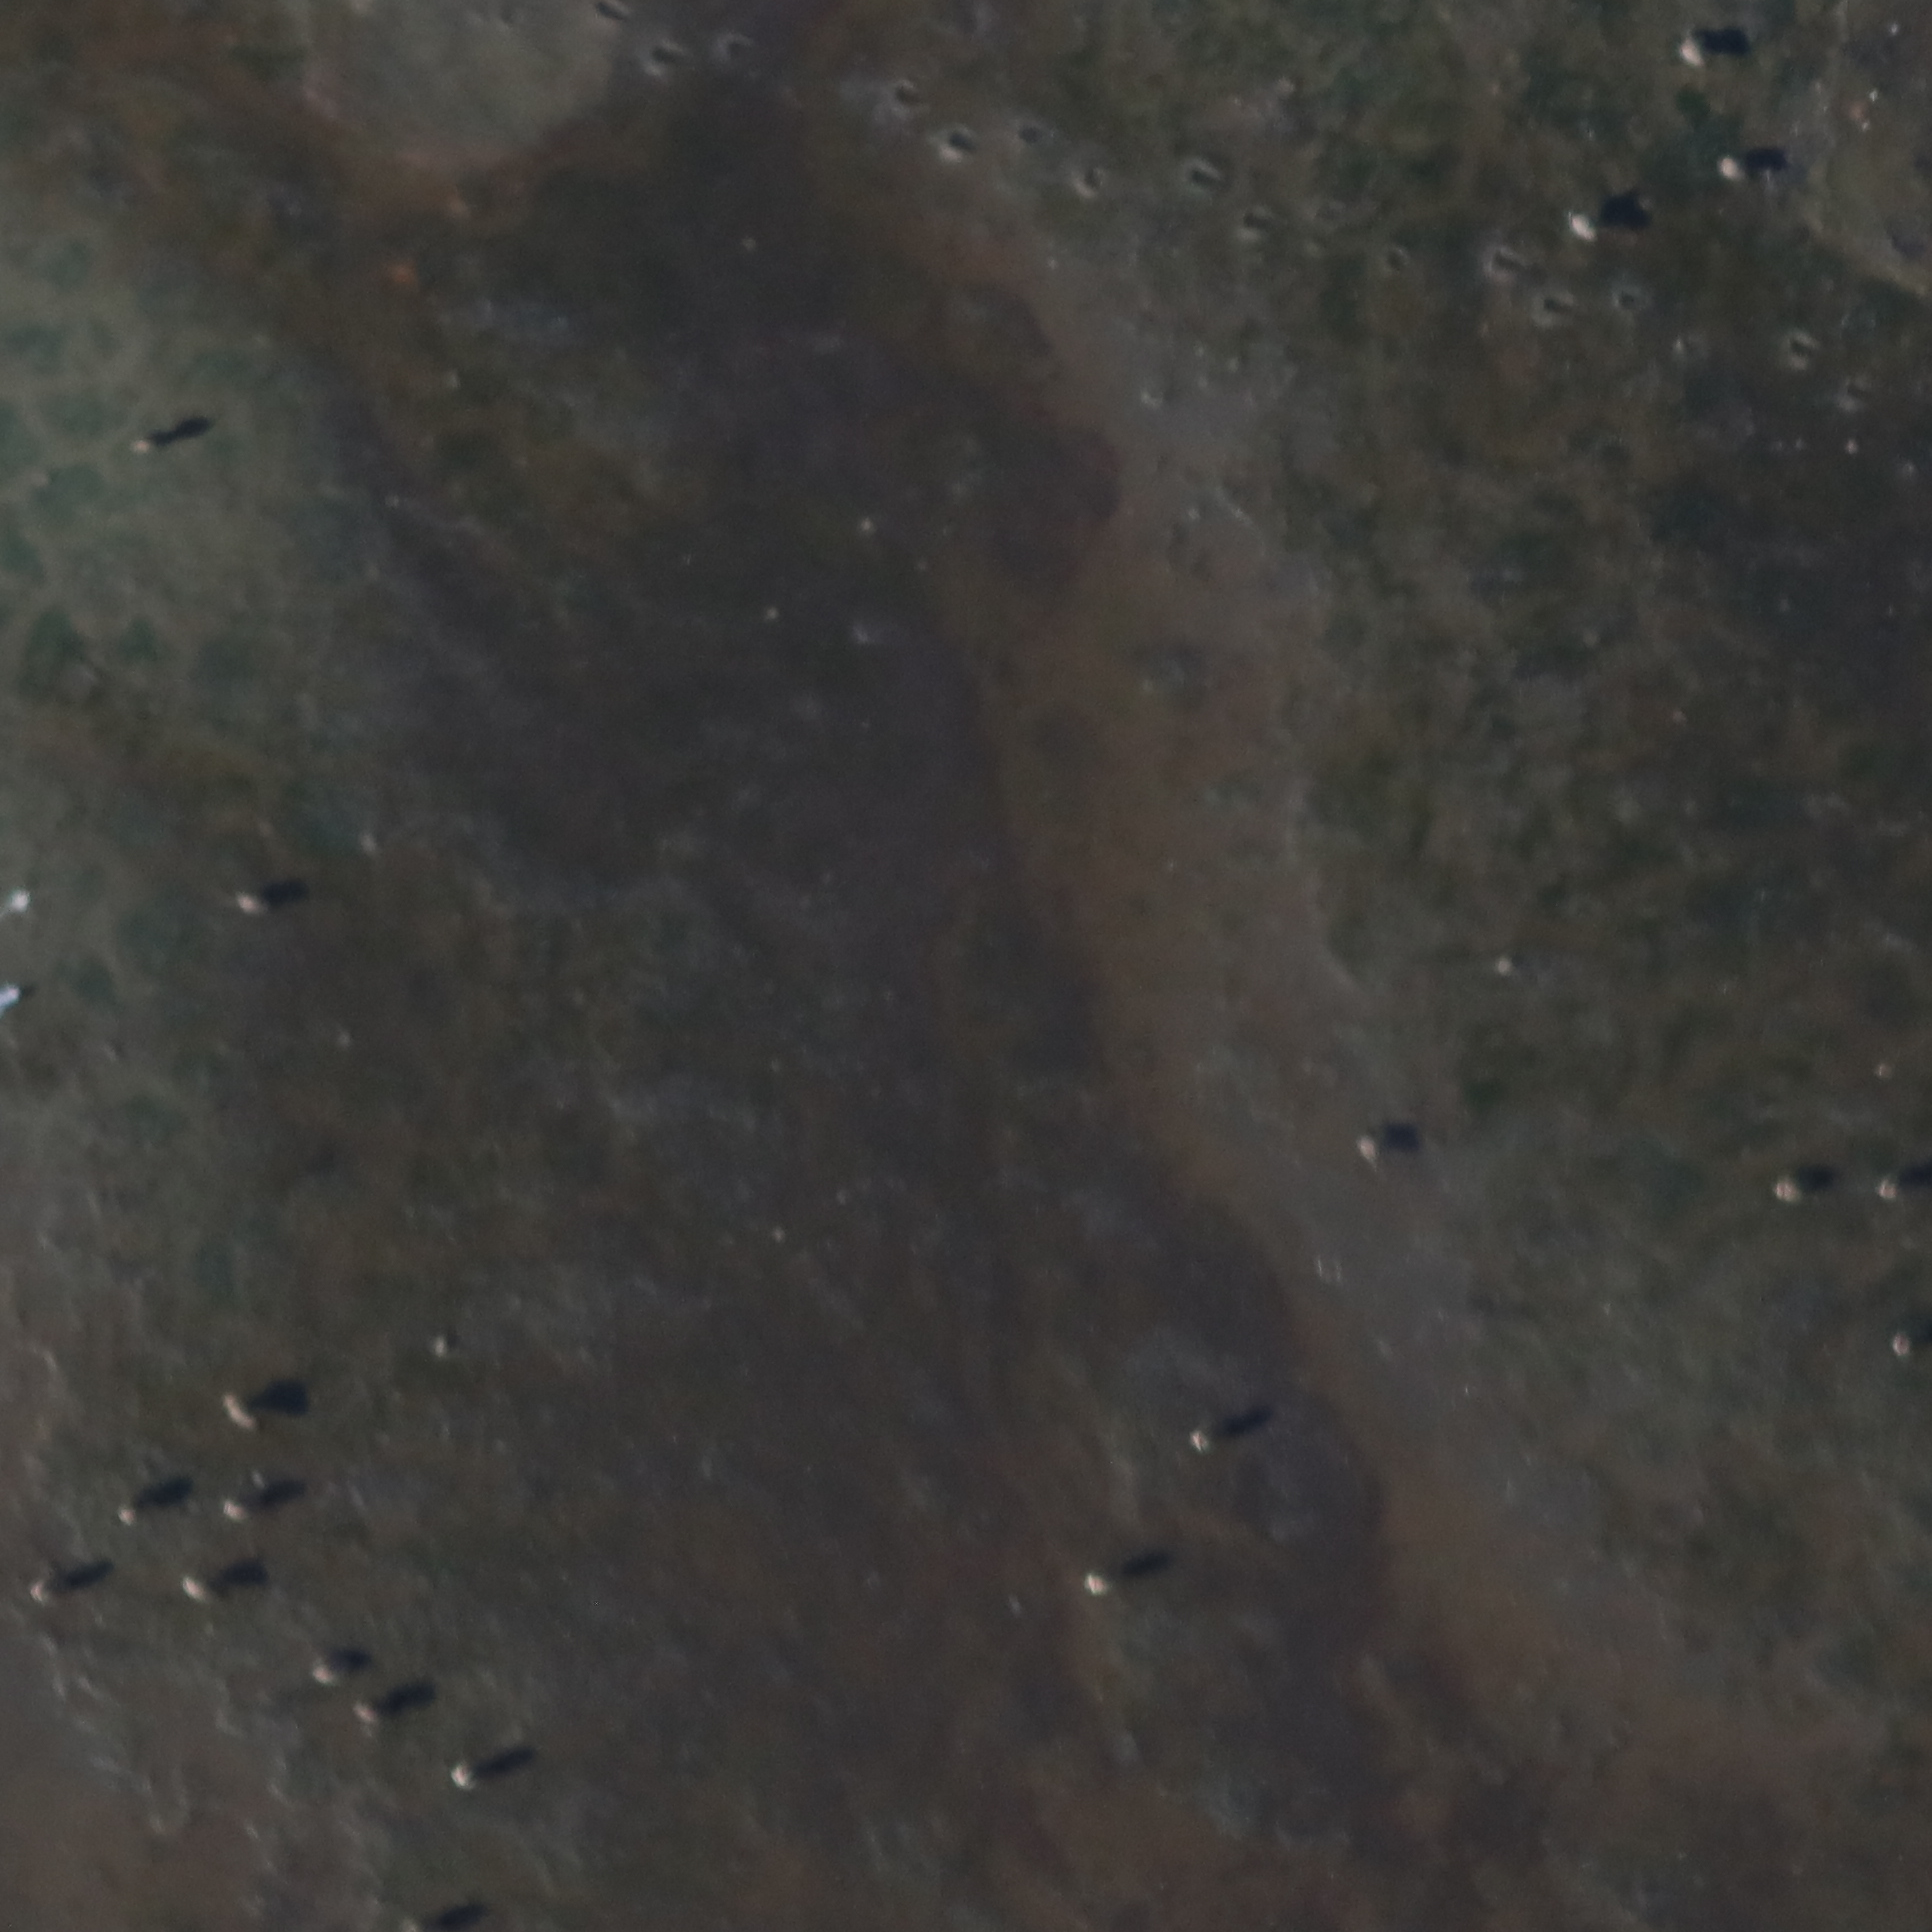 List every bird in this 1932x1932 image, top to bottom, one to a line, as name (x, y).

other bird (1692, 50)
other bird (1730, 169)
other bird (1583, 228)
other bird (142, 447)
other bird (257, 903)
other bird (1370, 1152)
other bird (1895, 1188)
other bird (1785, 1191)
other bird (1905, 1343)
other bird (241, 1413)
other bird (1209, 1441)
other bird (127, 1511)
other bird (236, 1511)
other bird (1103, 1582)
other bird (48, 1588)
other bird (198, 1588)
other bird (334, 1672)
other bird (367, 1711)
other bird (459, 1776)